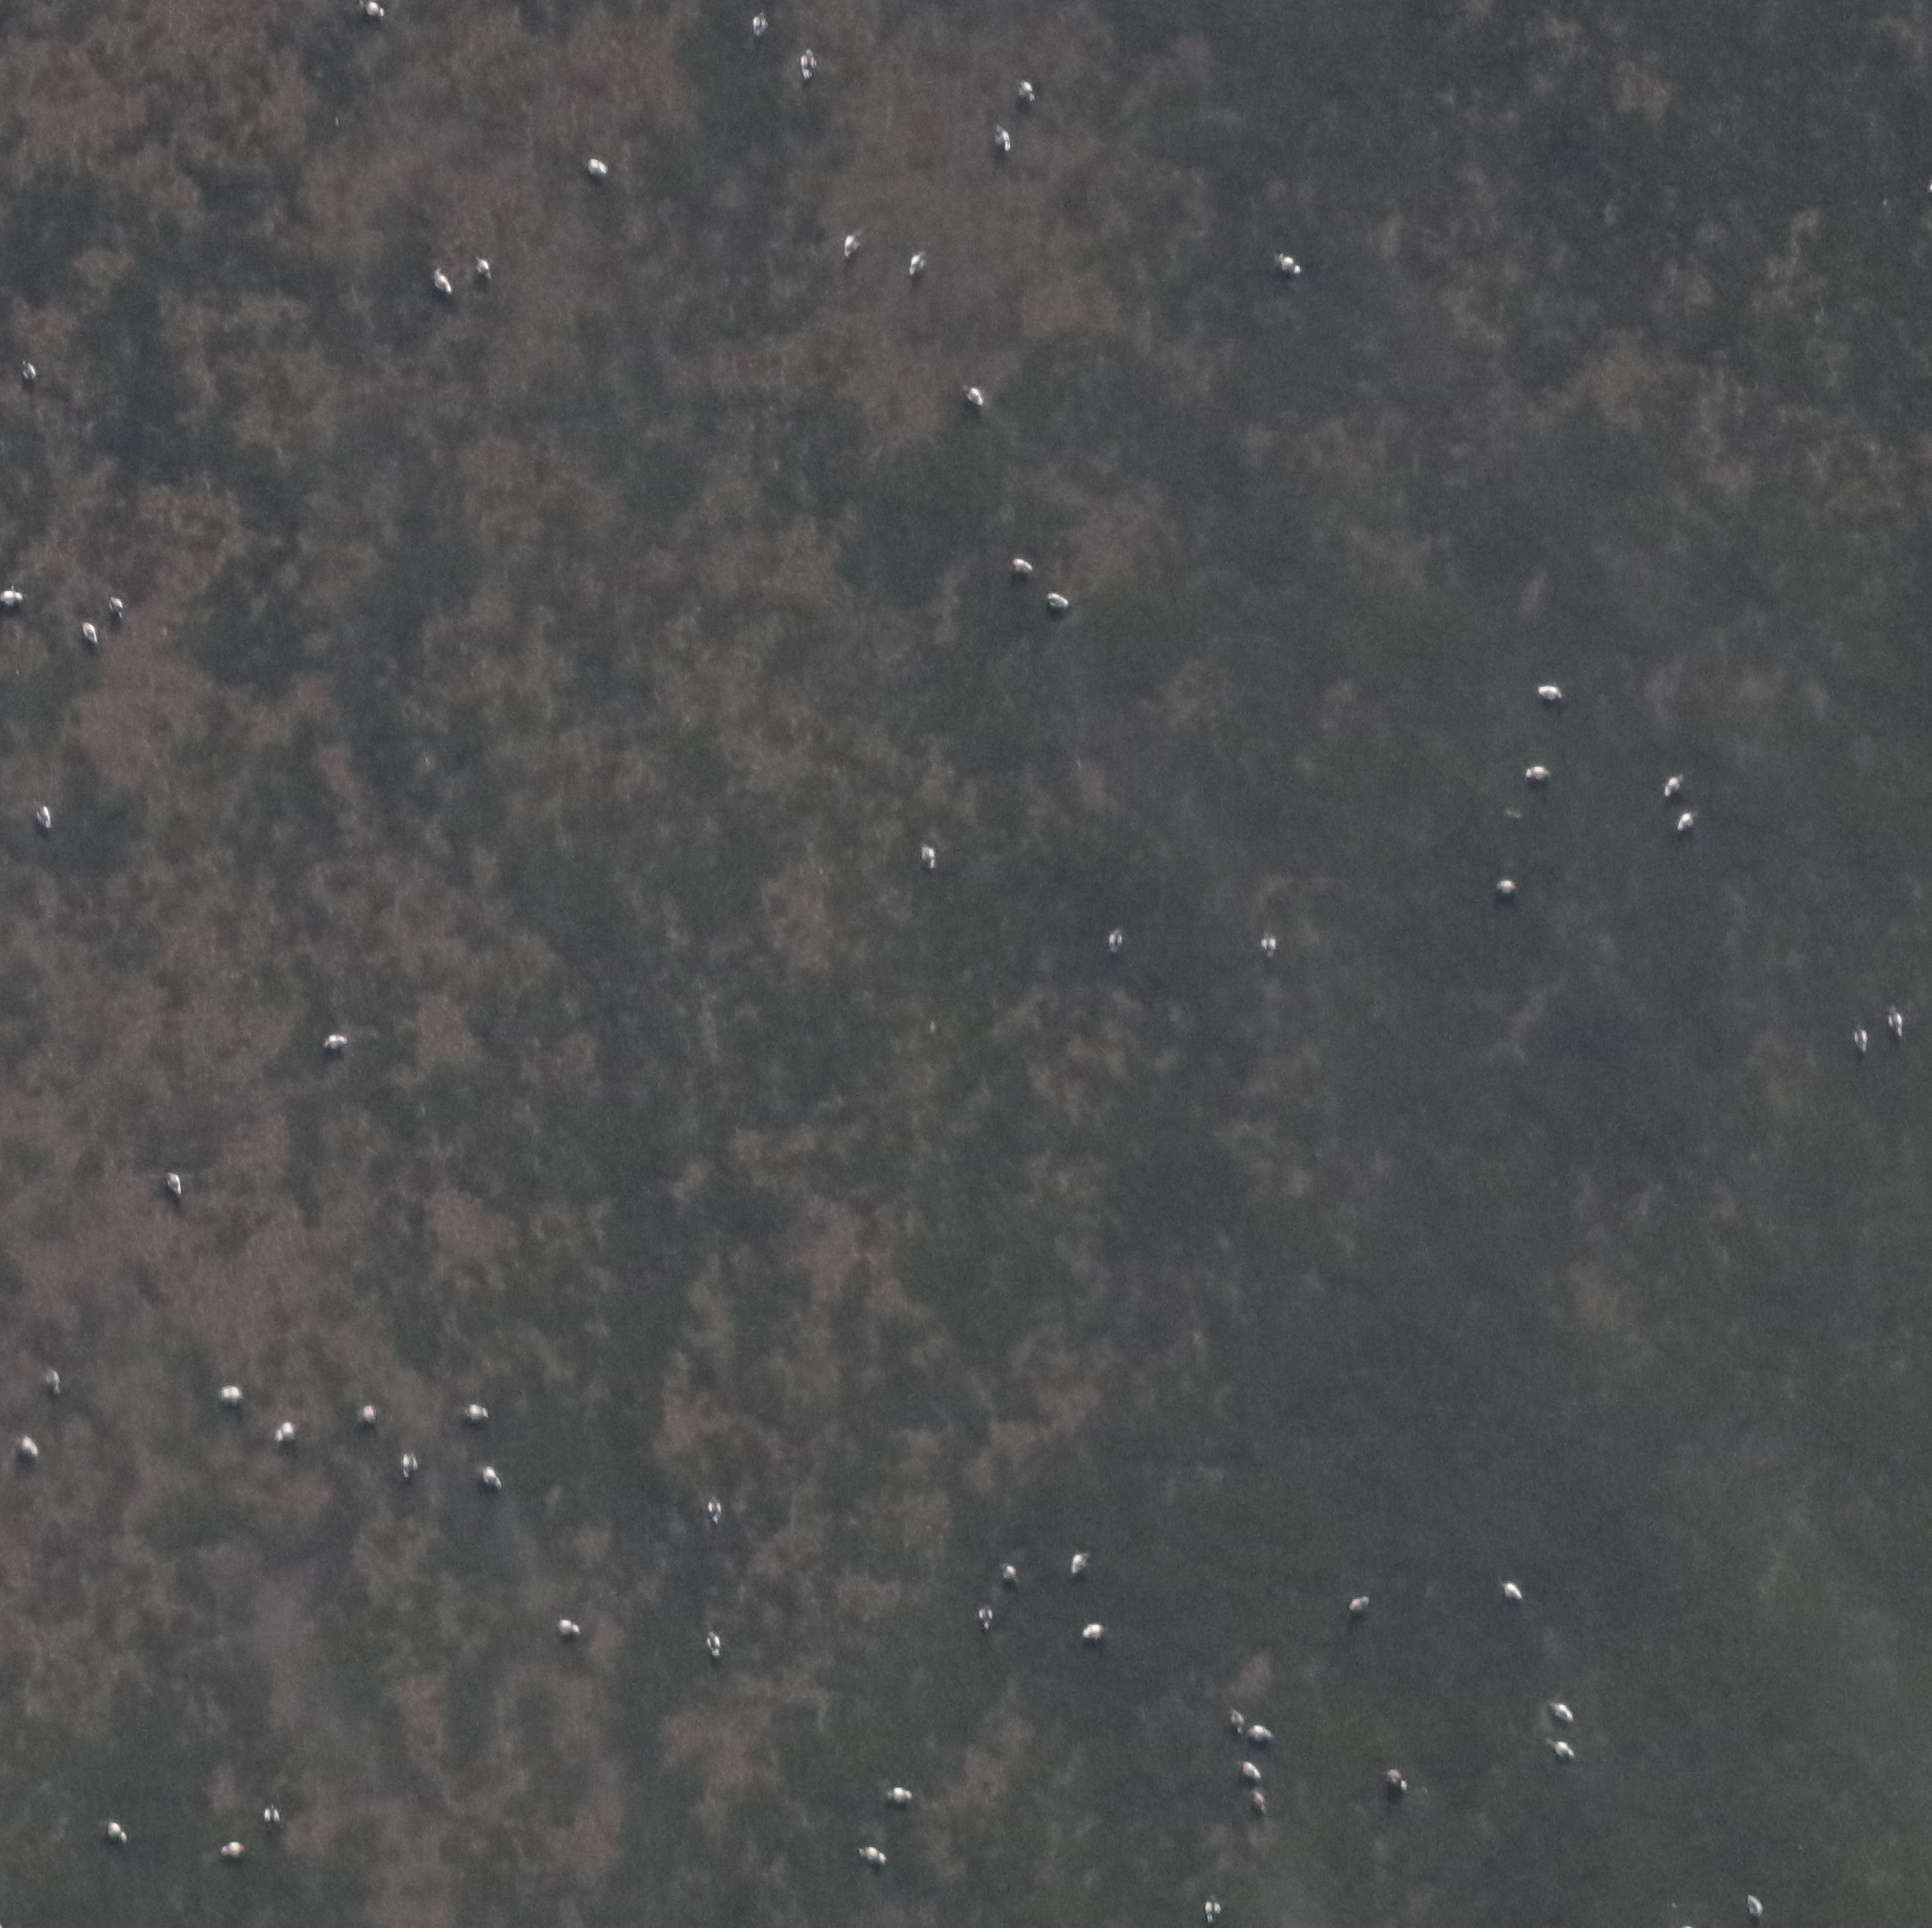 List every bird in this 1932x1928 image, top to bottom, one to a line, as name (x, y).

brant (380, 16)
brant (763, 28)
brant (808, 71)
brant (1015, 96)
brant (1001, 141)
brant (597, 159)
brant (1931, 189)
brant (852, 250)
brant (914, 263)
brant (484, 266)
brant (1283, 275)
brant (434, 284)
brant (32, 372)
brant (976, 396)
brant (1020, 564)
brant (11, 599)
brant (1059, 600)
brant (120, 614)
brant (100, 638)
brant (1553, 694)
brant (1536, 774)
brant (1677, 781)
brant (1689, 823)
brant (52, 824)
brant (927, 864)
brant (1511, 895)
brant (1115, 938)
brant (1274, 952)
brant (1884, 1021)
brant (1863, 1035)
brant (337, 1042)
brant (174, 1169)
brant (47, 1402)
brant (237, 1405)
brant (367, 1409)
brant (478, 1427)
brant (287, 1443)
brant (32, 1451)
brant (413, 1475)
brant (510, 1480)
brant (718, 1523)
brant (1085, 1555)
brant (1019, 1566)
brant (1508, 1604)
brant (994, 1611)
brant (1364, 1611)
brant (1093, 1619)
brant (575, 1627)
brant (729, 1644)
brant (1239, 1721)
brant (1571, 1726)
brant (1264, 1738)
brant (1562, 1757)
brant (1251, 1775)
brant (1400, 1785)
brant (897, 1795)
brant (1273, 1799)
brant (274, 1818)
brant (124, 1833)
brant (232, 1856)
brant (872, 1859)
brant (1220, 1902)
brant (1757, 1908)